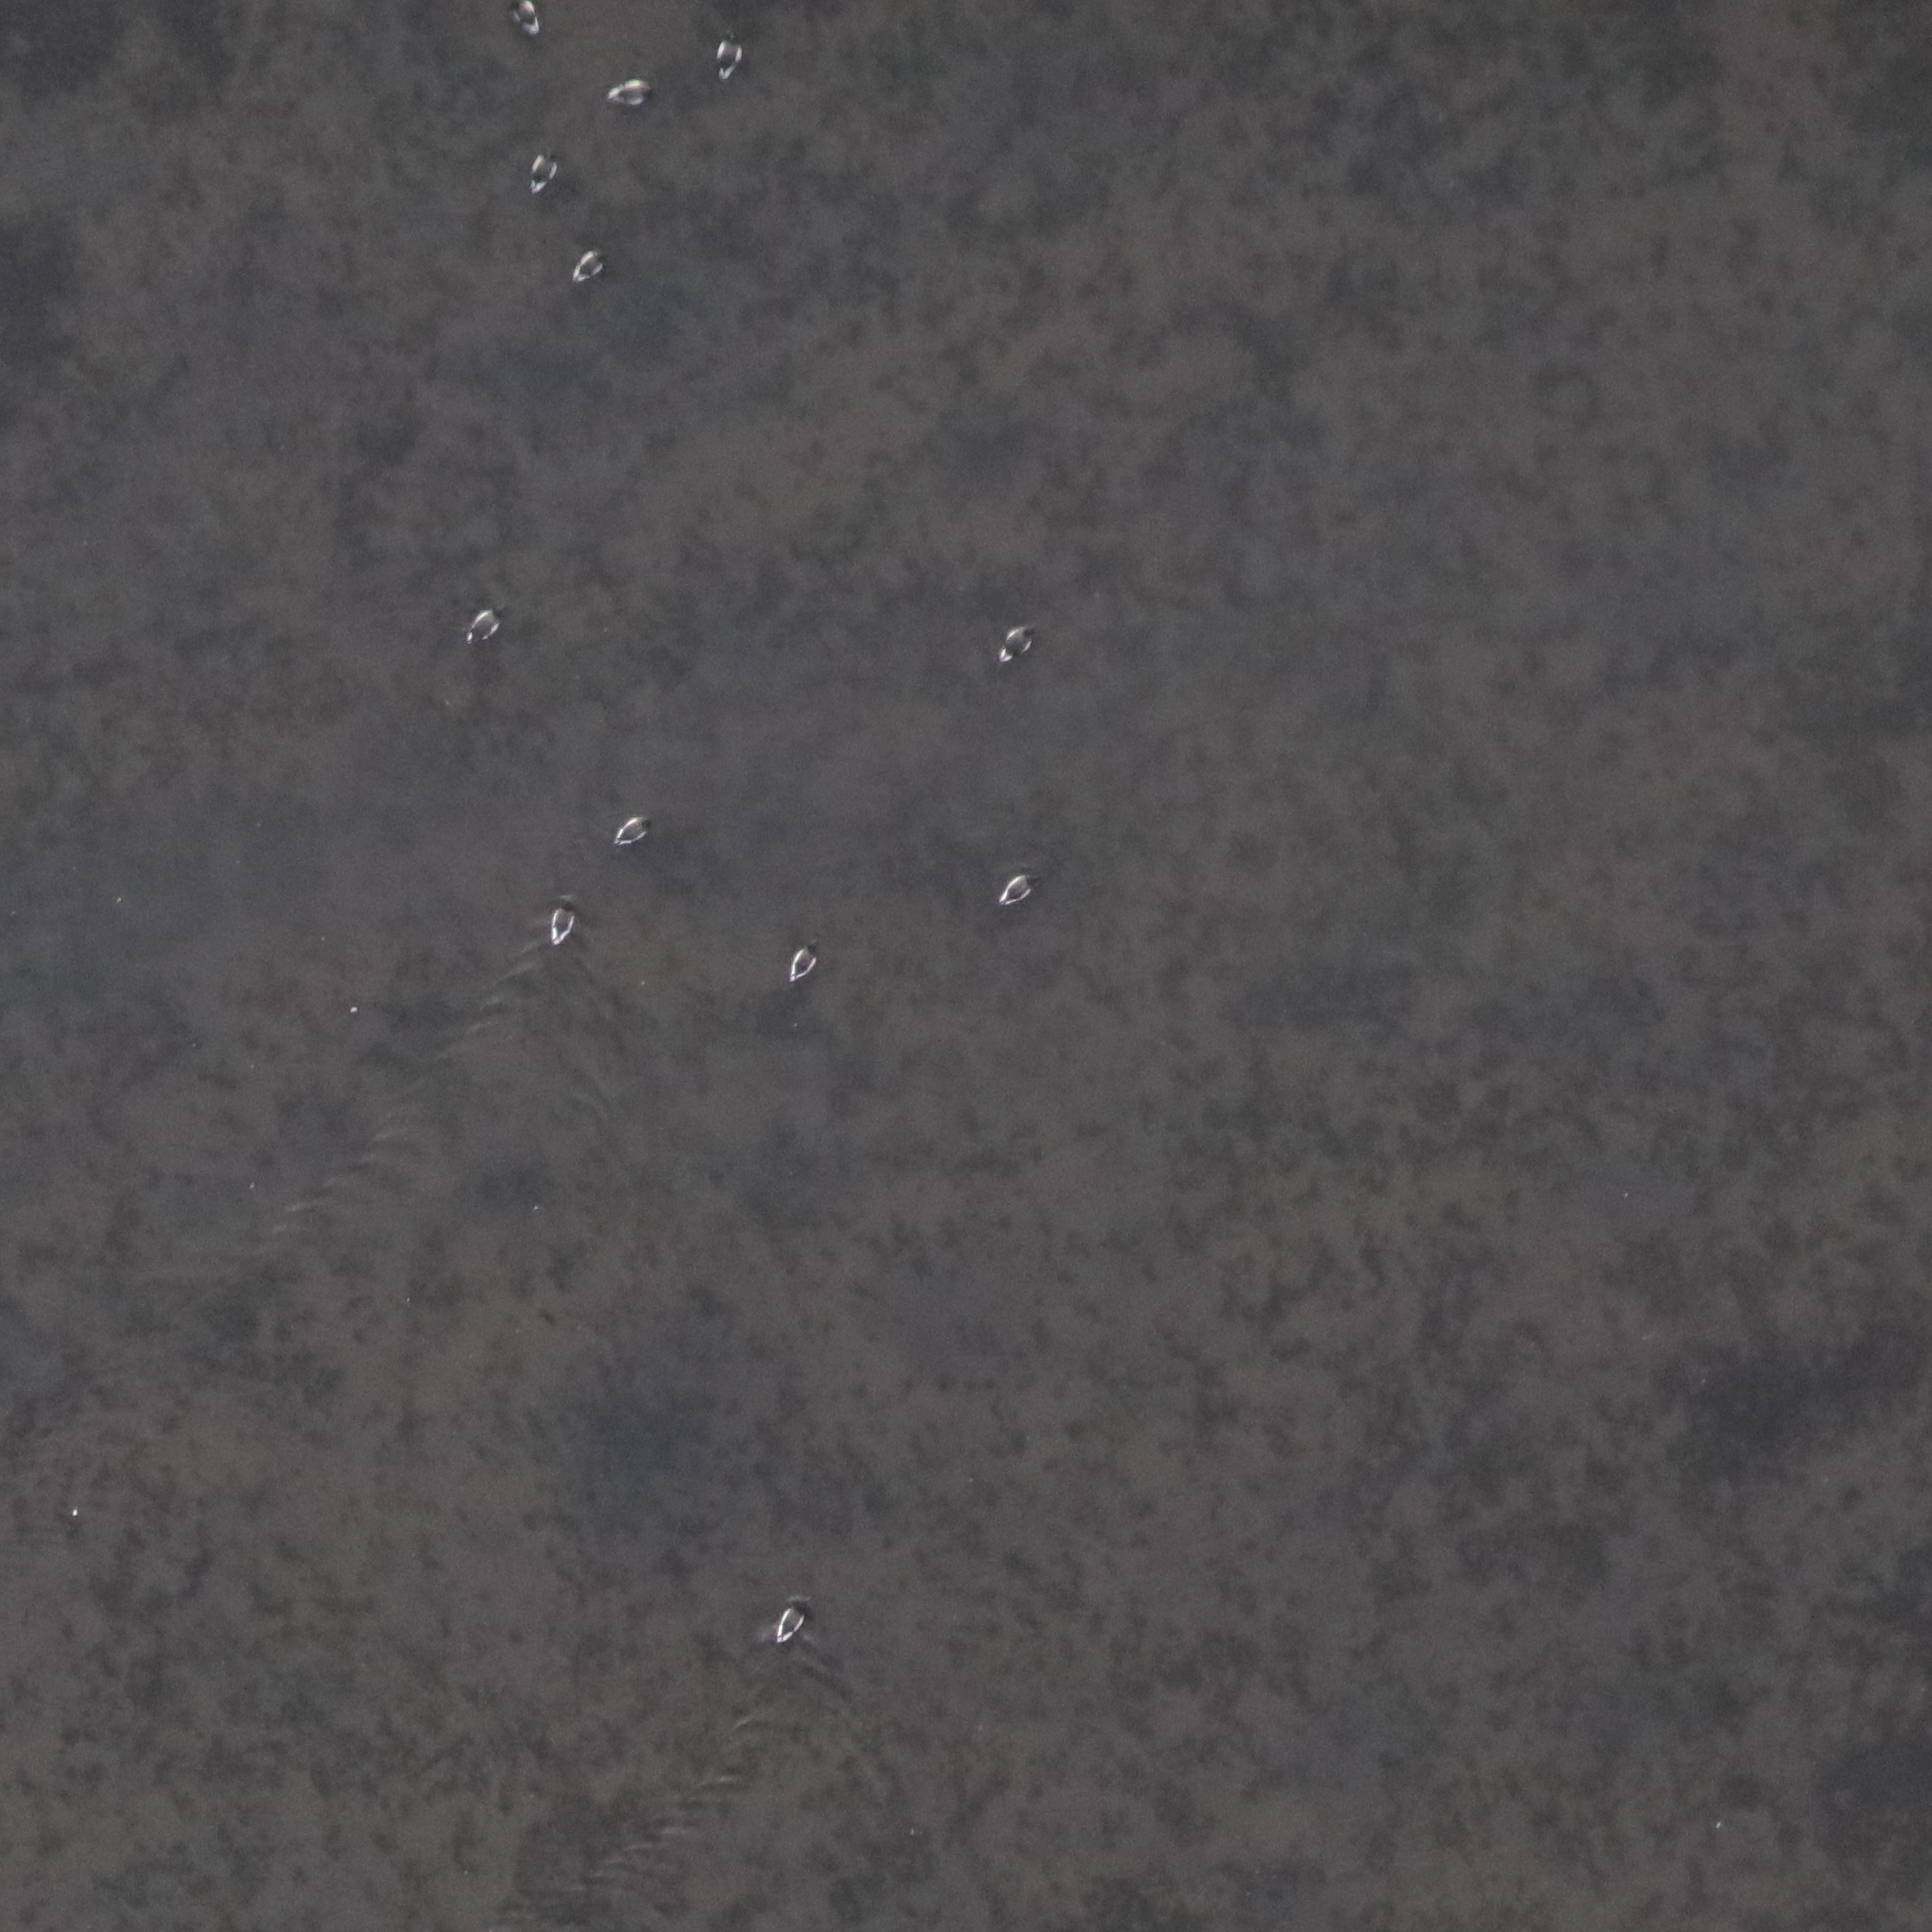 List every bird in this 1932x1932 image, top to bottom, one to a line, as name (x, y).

brant (526, 16)
brant (728, 52)
brant (632, 93)
brant (544, 168)
brant (590, 264)
brant (484, 623)
brant (1017, 640)
brant (633, 830)
brant (1018, 889)
brant (563, 921)
brant (802, 962)
brant (790, 1621)